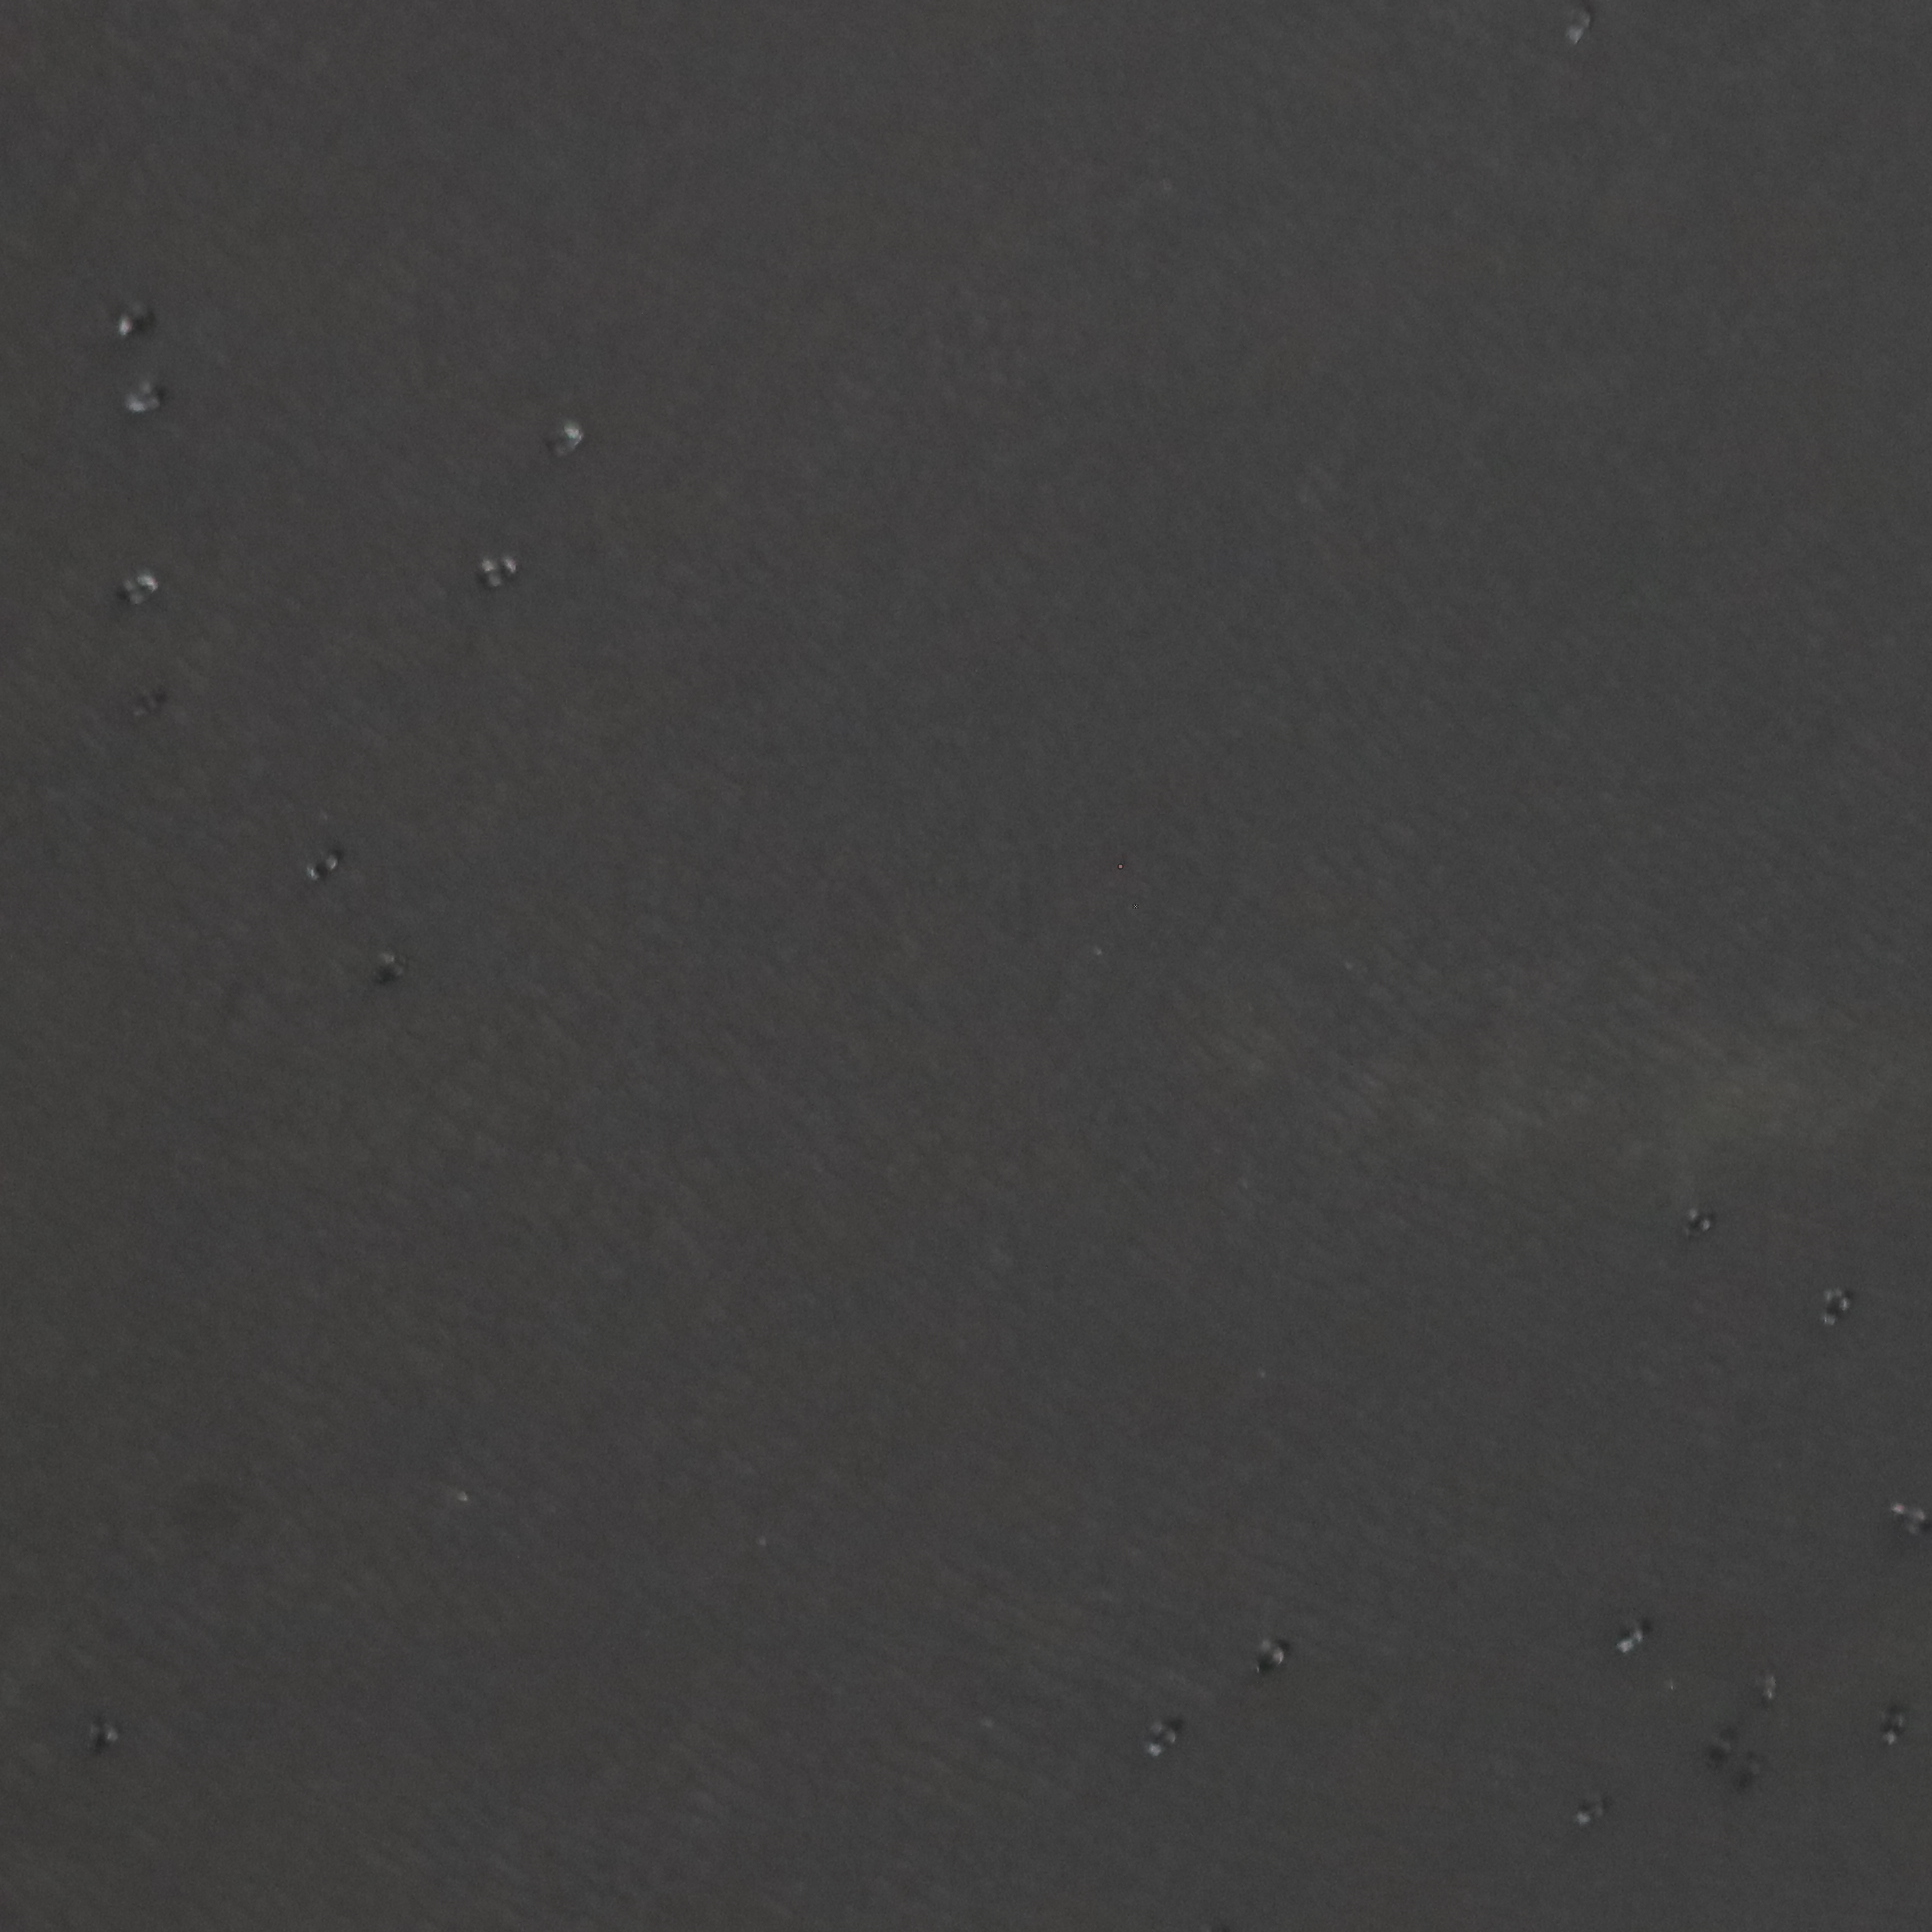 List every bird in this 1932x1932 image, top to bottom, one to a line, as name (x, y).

brant (1579, 24)
brant (134, 317)
brant (142, 394)
brant (561, 440)
brant (493, 569)
brant (139, 589)
brant (148, 700)
brant (326, 864)
brant (393, 967)
brant (1701, 1222)
brant (1841, 1304)
brant (1916, 1518)
brant (1632, 1636)
brant (1271, 1654)
brant (1765, 1684)
brant (1893, 1723)
brant (104, 1733)
brant (1163, 1736)
brant (1717, 1747)
brant (1747, 1772)
brant (1583, 1811)